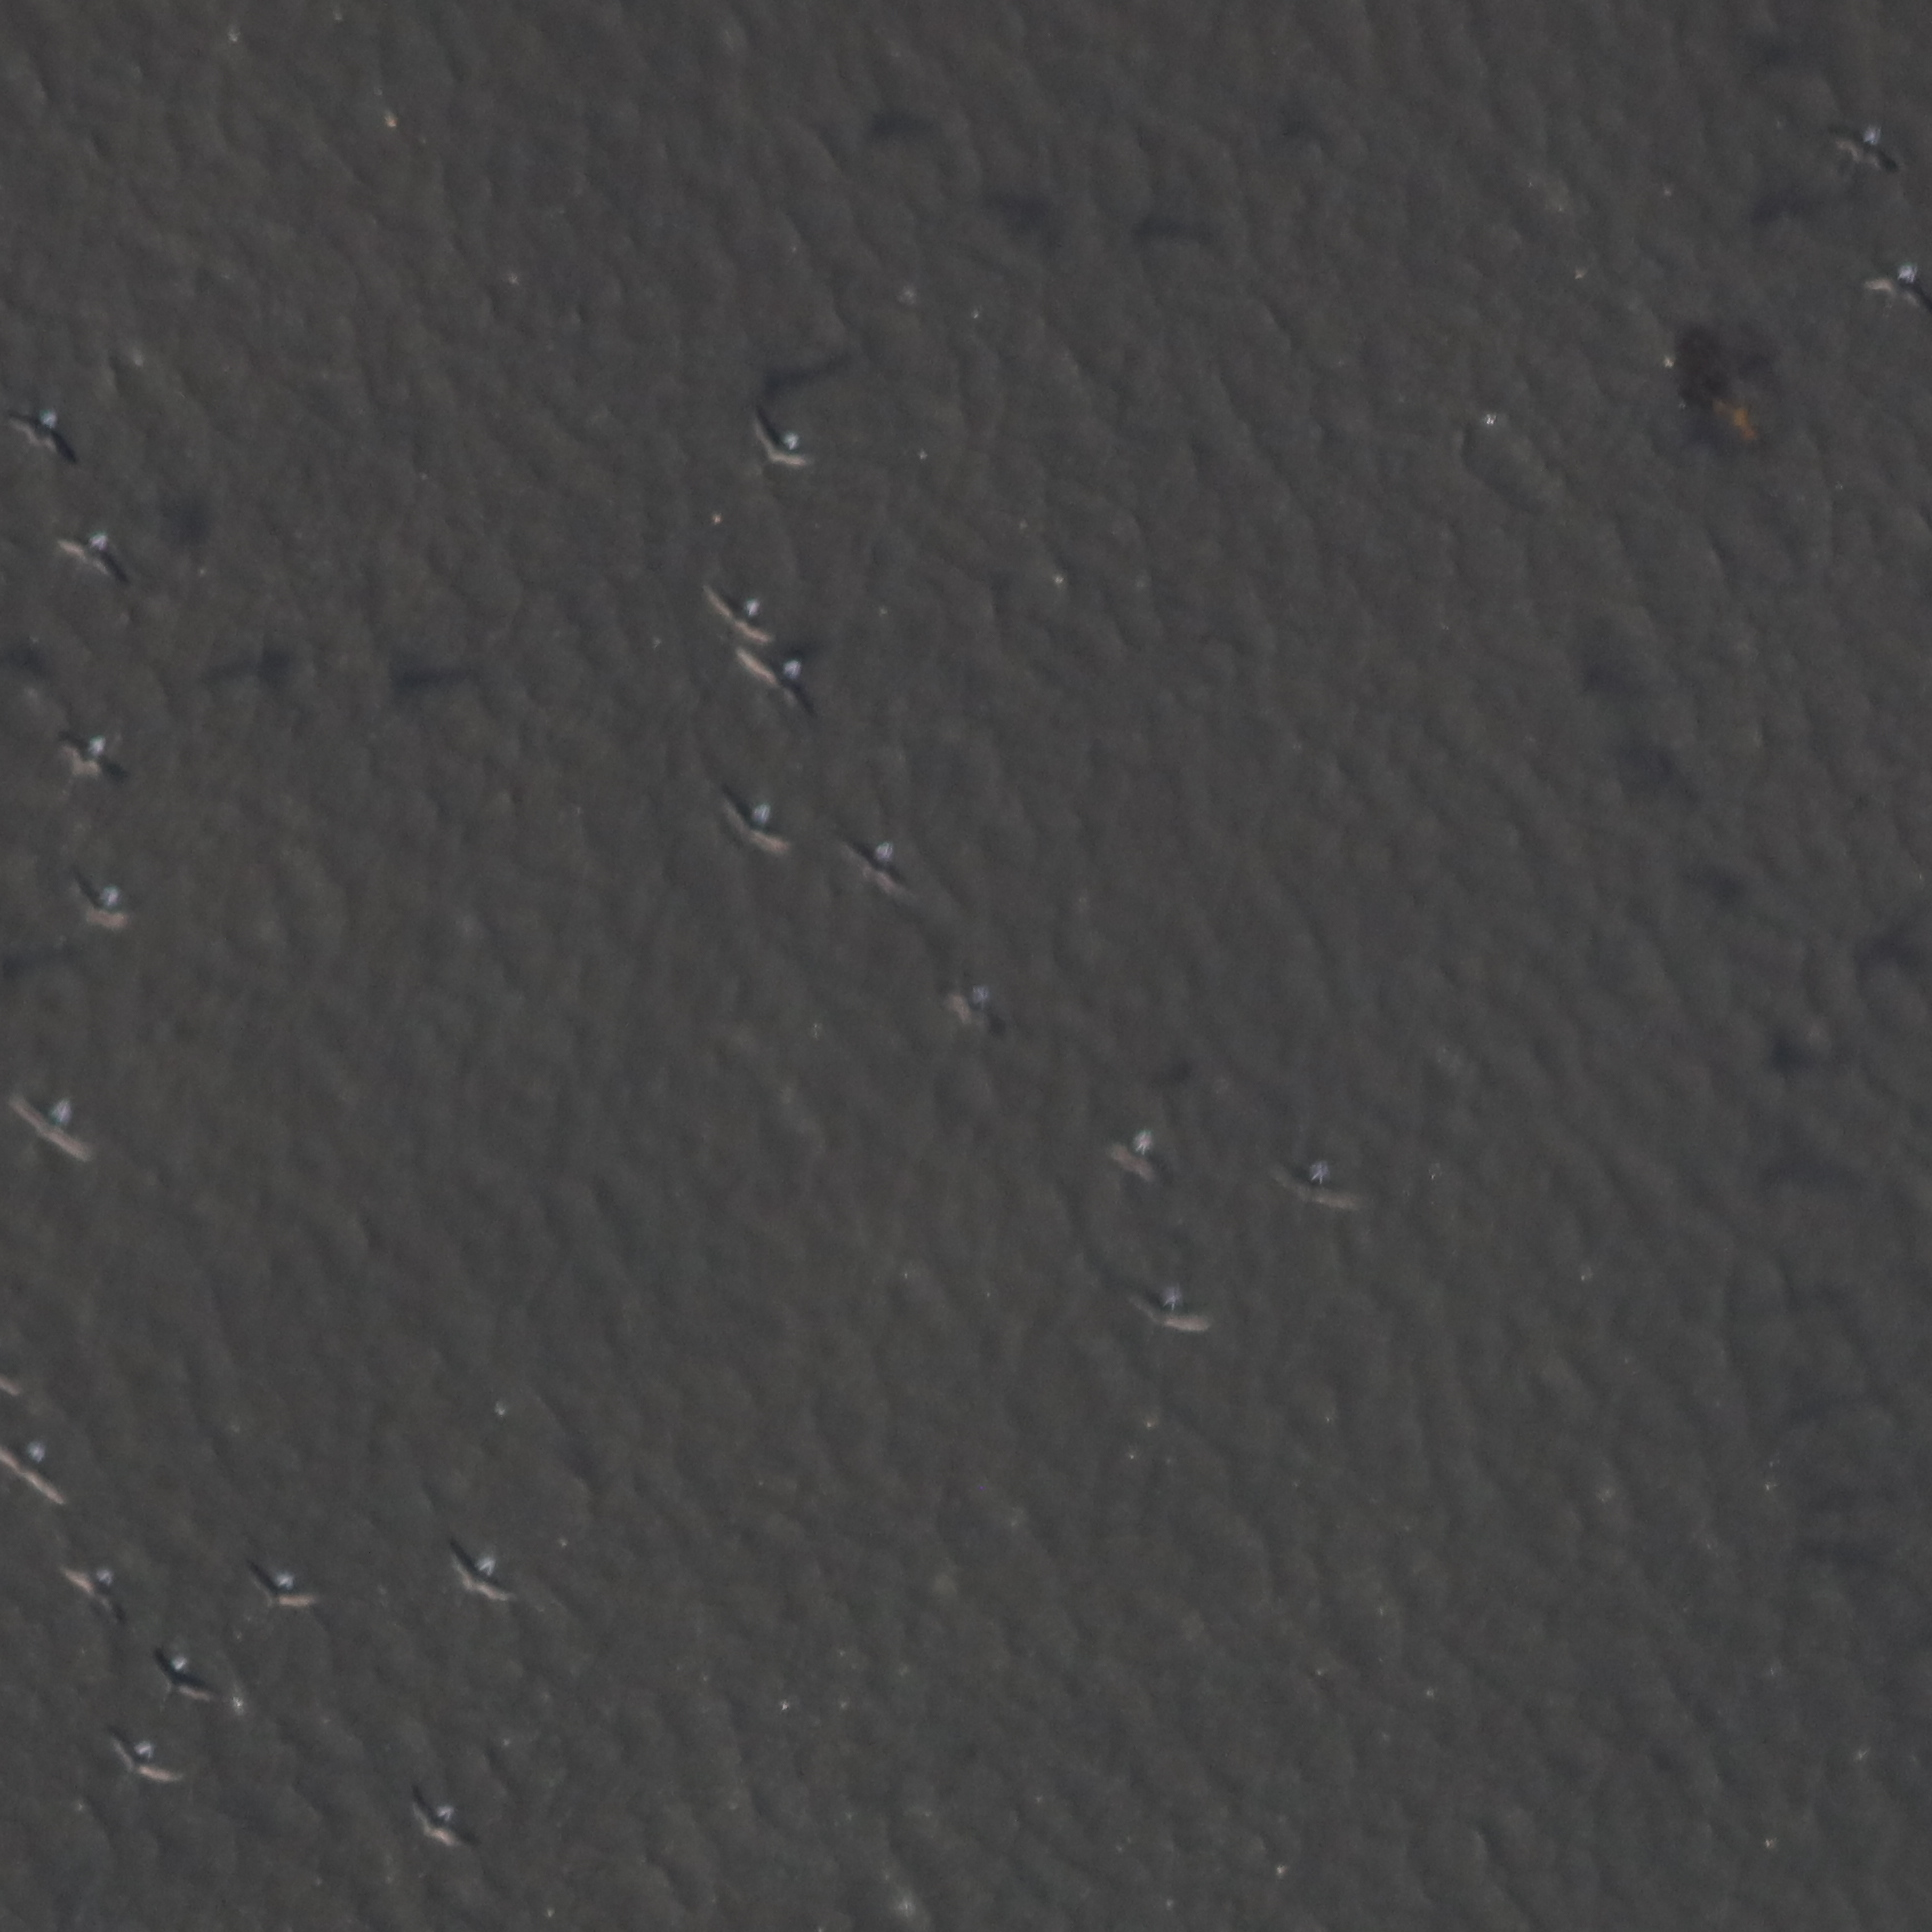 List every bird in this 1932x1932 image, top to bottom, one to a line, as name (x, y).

brant (1865, 150)
brant (1898, 282)
brant (41, 436)
brant (779, 452)
brant (91, 558)
brant (740, 615)
brant (779, 679)
brant (90, 760)
brant (751, 826)
brant (876, 866)
brant (95, 907)
brant (976, 1017)
brant (49, 1121)
brant (1137, 1160)
brant (1310, 1193)
brant (1169, 1310)
brant (28, 1472)
brant (480, 1579)
brant (276, 1591)
brant (100, 1592)
brant (180, 1682)
brant (140, 1762)
brant (435, 1824)